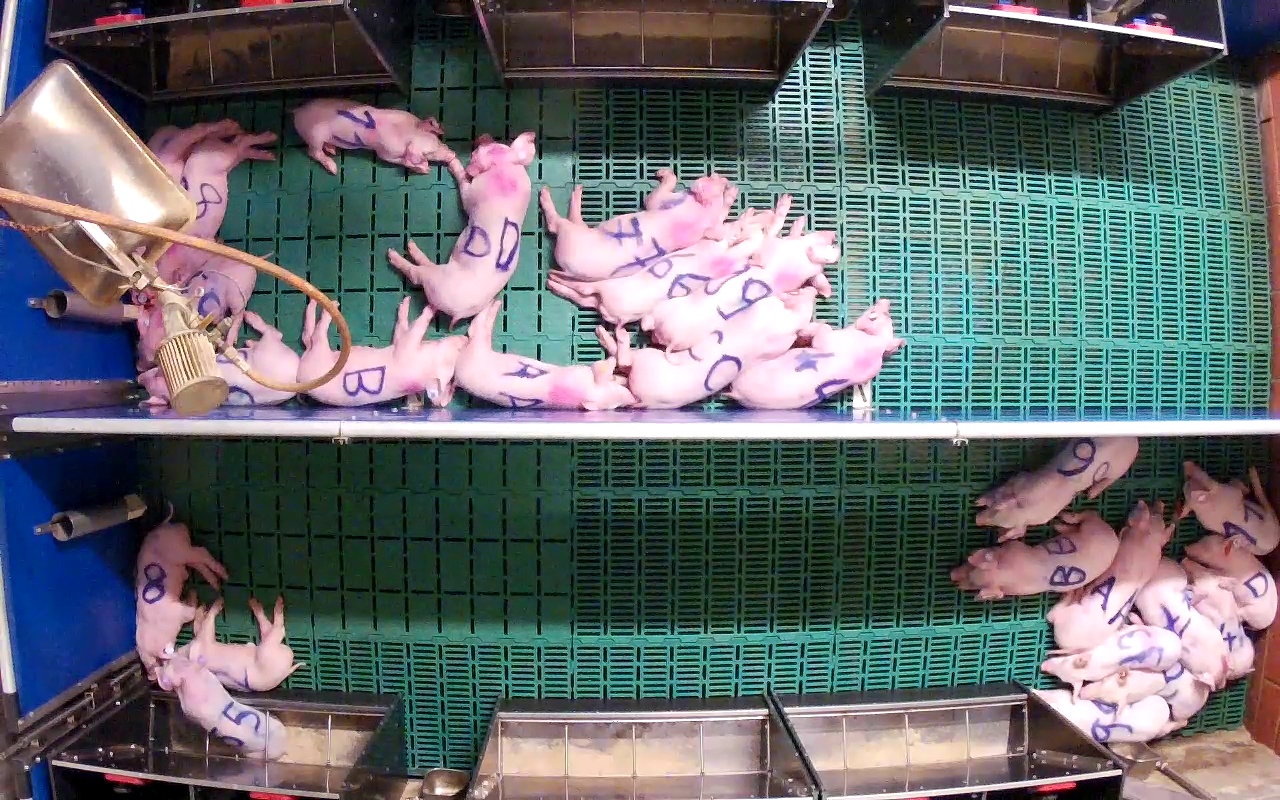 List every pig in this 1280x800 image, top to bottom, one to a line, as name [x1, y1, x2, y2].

pig [288, 96, 456, 174]
pig [147, 118, 243, 187]
pig [386, 130, 539, 331]
pig [156, 131, 281, 287]
pig [539, 169, 740, 283]
pig [642, 194, 841, 361]
pig [545, 206, 776, 334]
pig [134, 245, 274, 372]
pig [594, 285, 825, 410]
pig [297, 295, 471, 408]
pig [451, 298, 639, 412]
pig [720, 298, 907, 411]
pig [136, 310, 302, 409]
pig [973, 440, 1138, 545]
pig [1179, 459, 1279, 558]
pig [138, 498, 230, 683]
pig [1045, 500, 1176, 657]
pig [950, 509, 1129, 601]
pig [1183, 531, 1278, 632]
pig [1182, 556, 1254, 681]
pig [1133, 558, 1237, 693]
pig [177, 595, 309, 693]
pig [1040, 626, 1192, 702]
pig [152, 651, 292, 761]
pig [1078, 661, 1212, 733]
pig [1027, 687, 1170, 744]